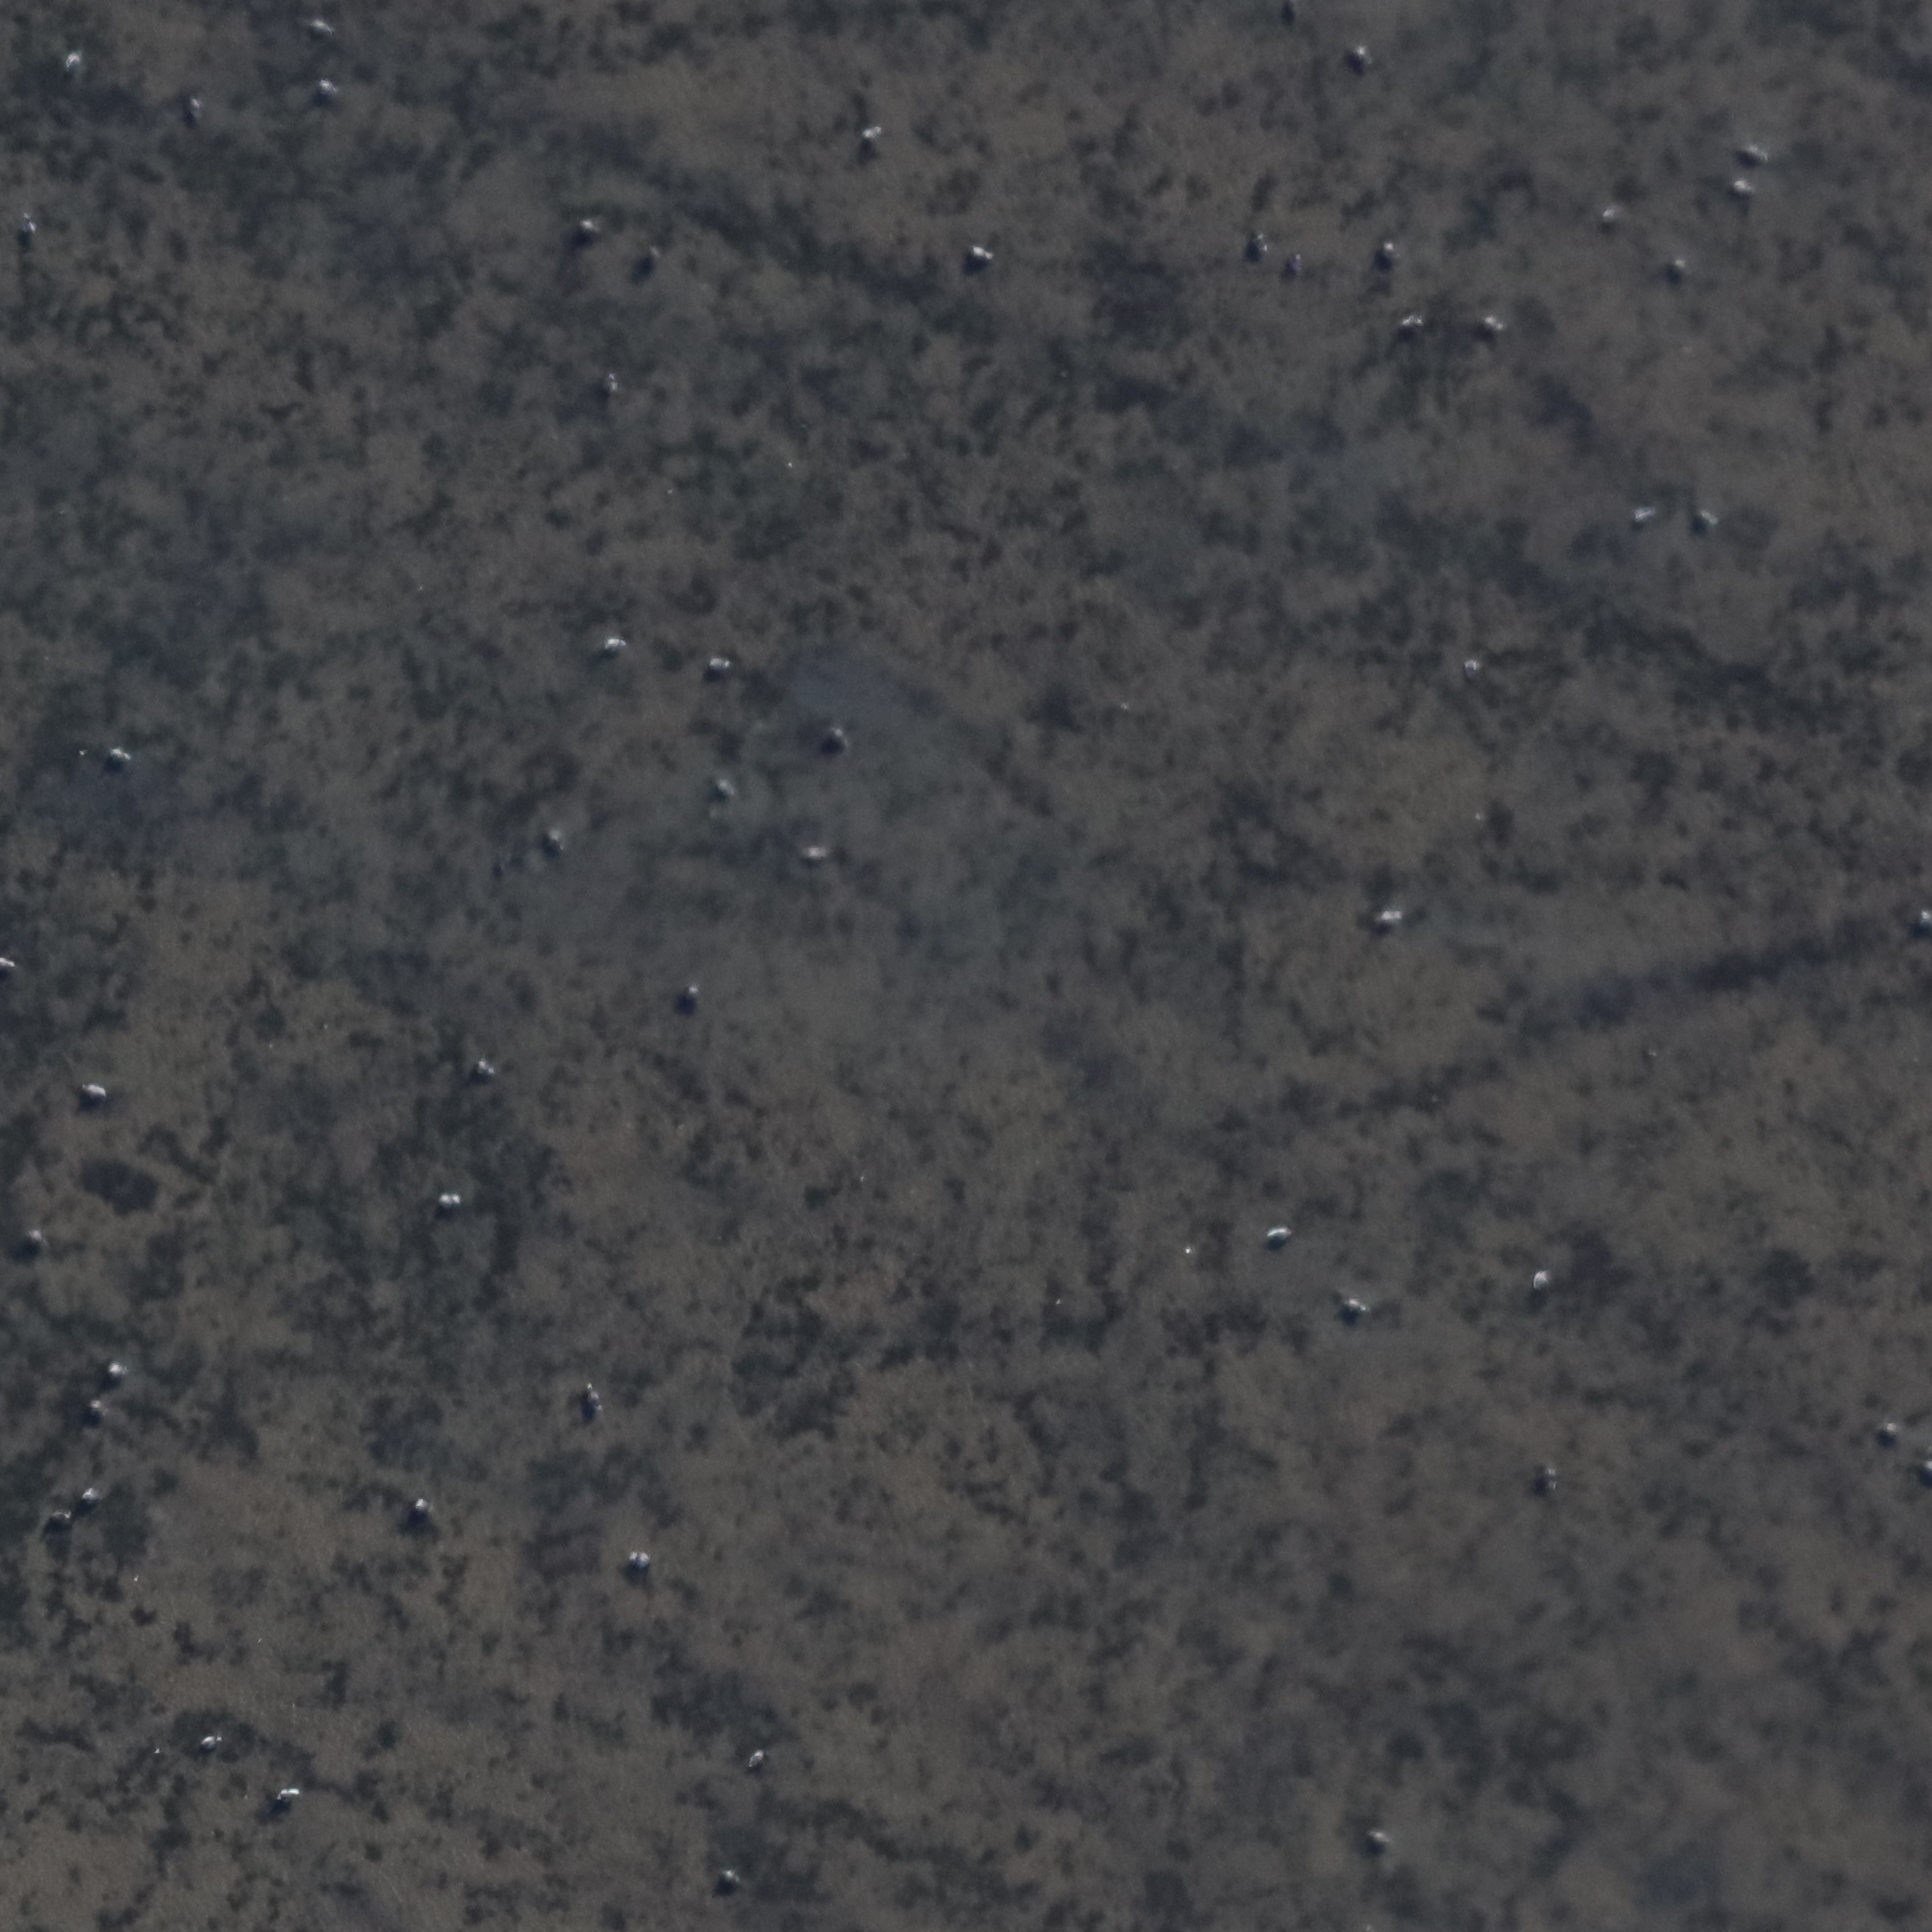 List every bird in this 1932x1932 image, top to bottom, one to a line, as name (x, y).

brant (1291, 3)
brant (322, 25)
brant (1359, 56)
brant (70, 63)
brant (326, 85)
brant (192, 106)
brant (872, 134)
brant (1753, 152)
brant (1739, 187)
brant (1607, 214)
brant (30, 226)
brant (592, 228)
brant (1257, 242)
brant (1389, 250)
brant (980, 252)
brant (655, 253)
brant (1294, 264)
brant (1680, 267)
brant (1411, 320)
brant (1488, 322)
brant (608, 385)
brant (1646, 515)
brant (1708, 519)
brant (616, 643)
brant (719, 664)
brant (1472, 670)
brant (838, 738)
brant (120, 755)
brant (724, 789)
brant (558, 838)
brant (818, 852)
brant (1388, 920)
brant (1923, 921)
brant (4, 963)
brant (694, 995)
brant (484, 1068)
brant (94, 1092)
brant (449, 1201)
brant (1281, 1232)
brant (34, 1237)
brant (1541, 1280)
brant (1356, 1306)
brant (119, 1370)
brant (594, 1399)
brant (97, 1408)
brant (1893, 1426)
brant (1549, 1478)
brant (91, 1496)
brant (425, 1507)
brant (60, 1517)
brant (641, 1560)
brant (210, 1743)
brant (758, 1758)
brant (290, 1793)
brant (1379, 1838)
brant (728, 1878)